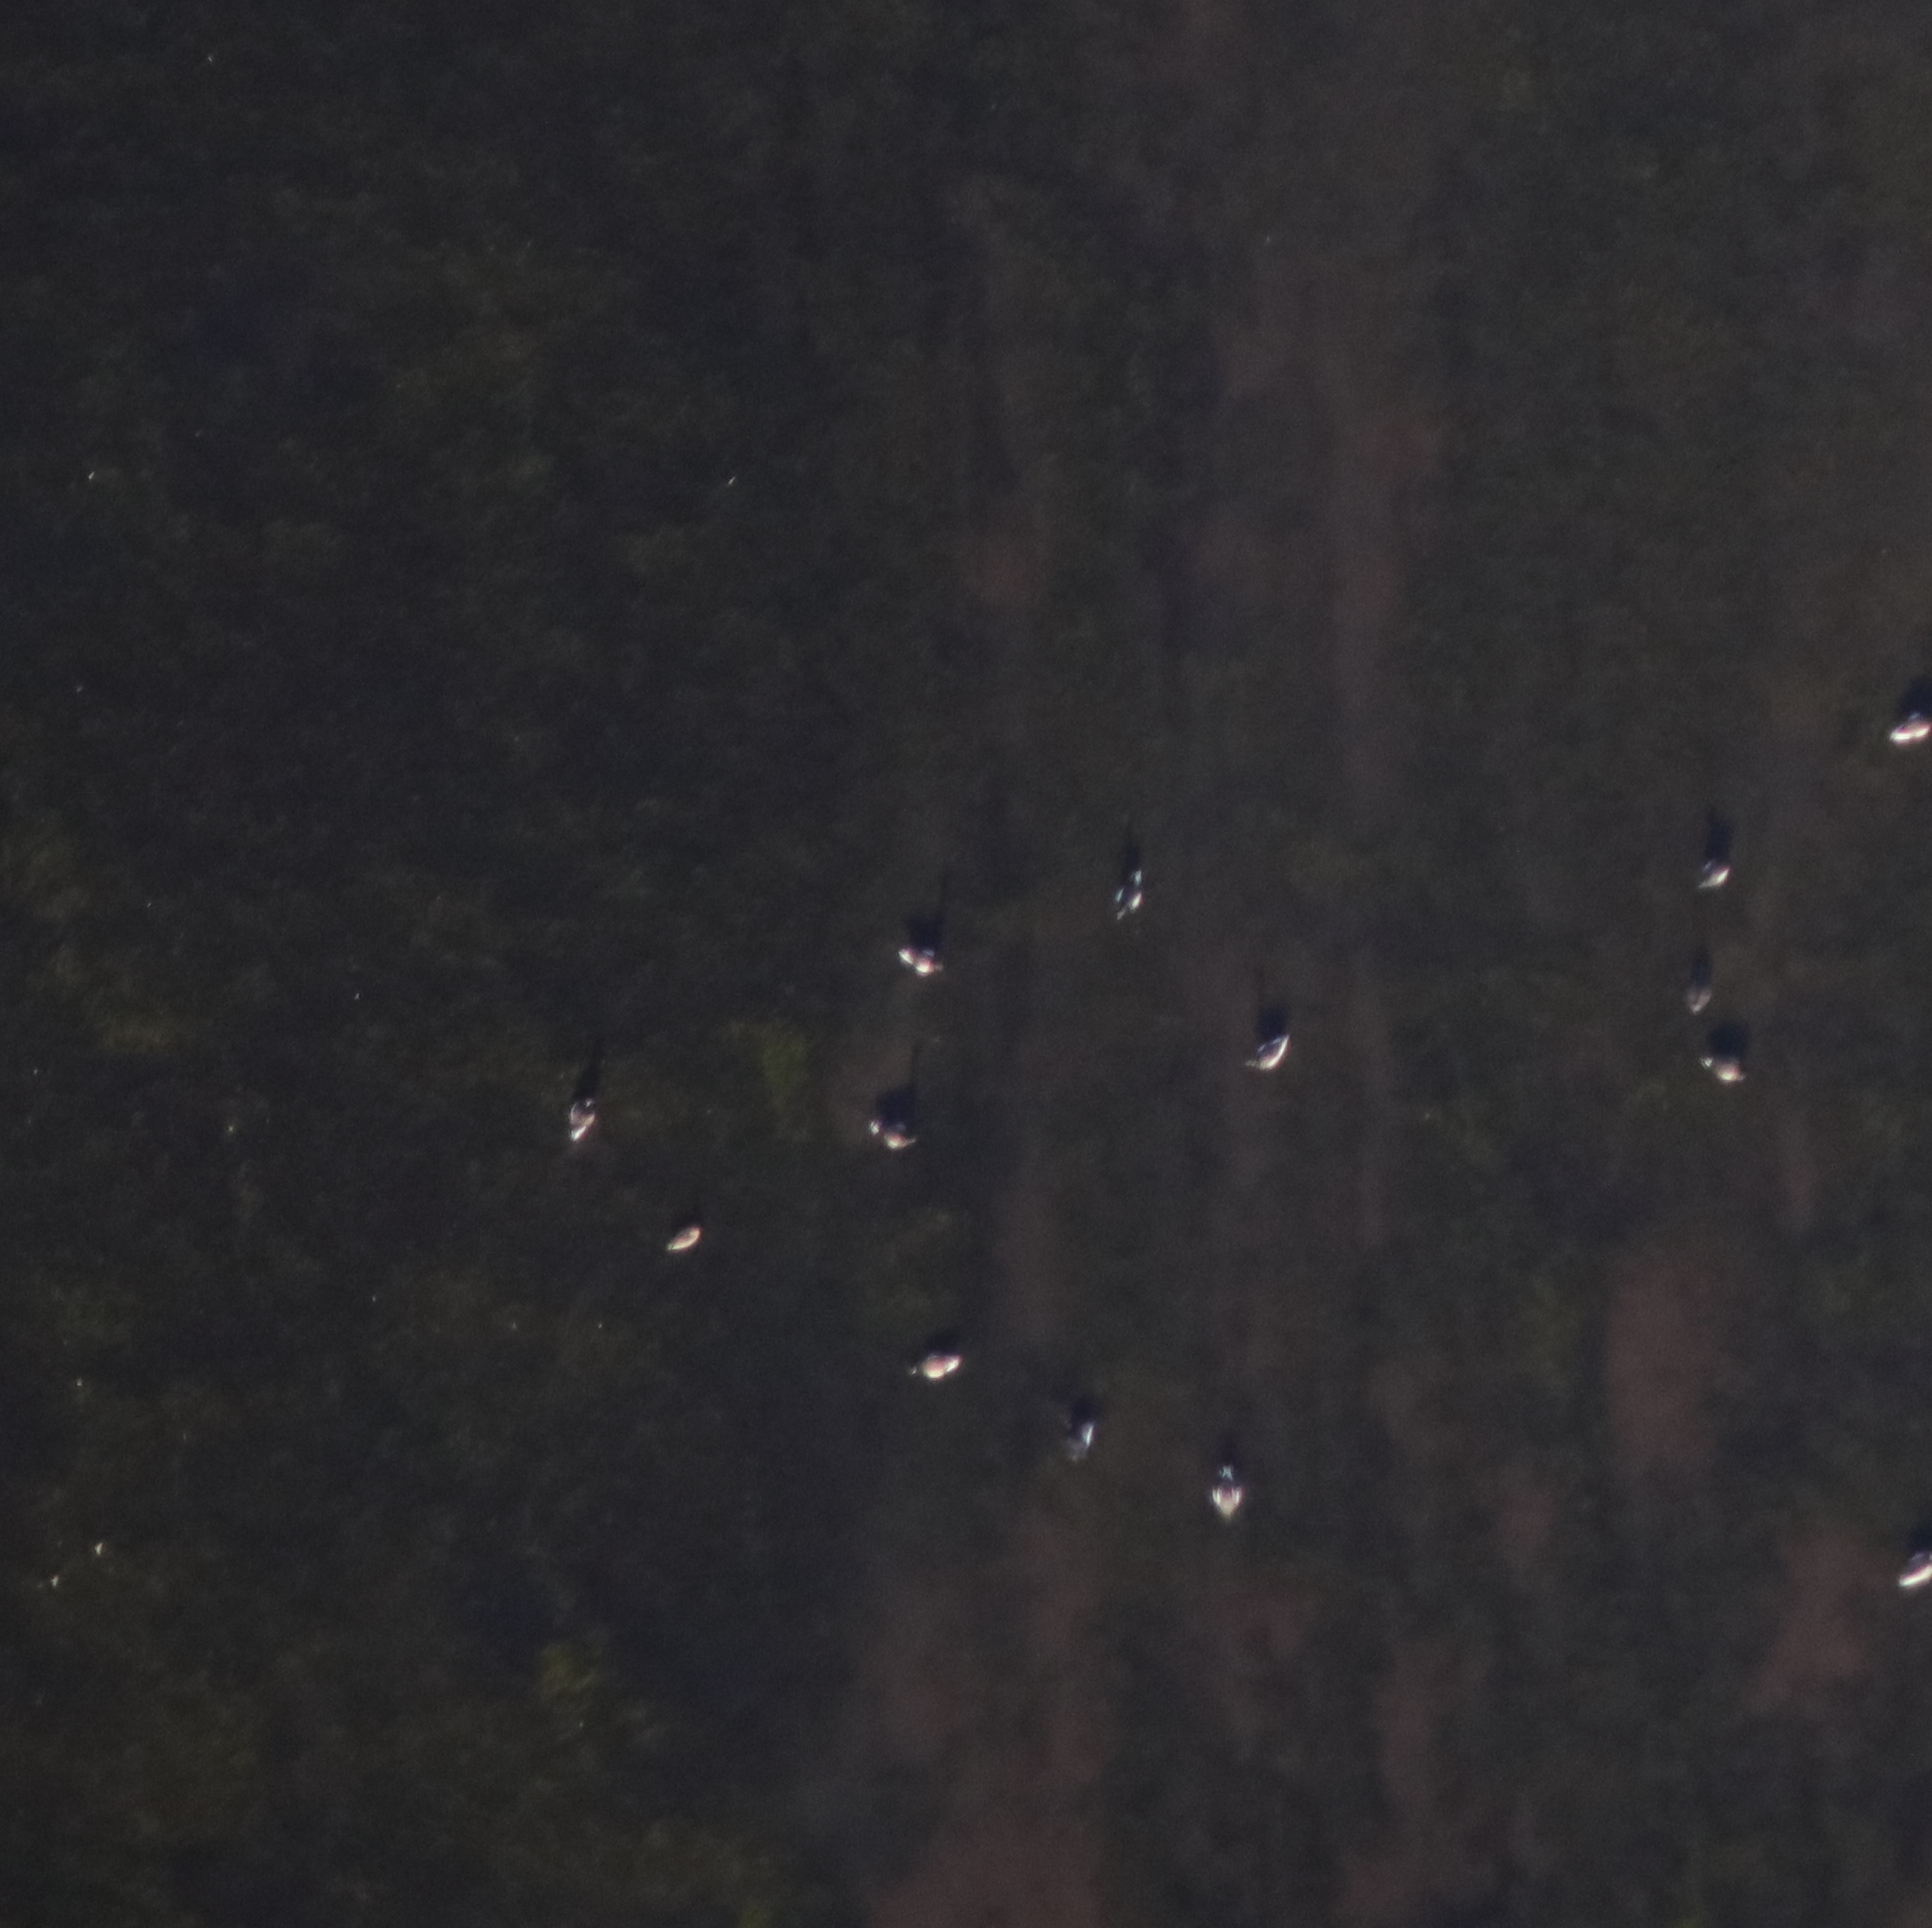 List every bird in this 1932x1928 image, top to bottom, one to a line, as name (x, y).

brant (1914, 727)
brant (1714, 874)
brant (1130, 893)
brant (923, 962)
brant (1704, 993)
brant (1271, 1053)
brant (1723, 1066)
brant (583, 1118)
brant (895, 1132)
other bird (686, 1231)
brant (936, 1363)
brant (1079, 1437)
brant (1227, 1494)
brant (1919, 1567)